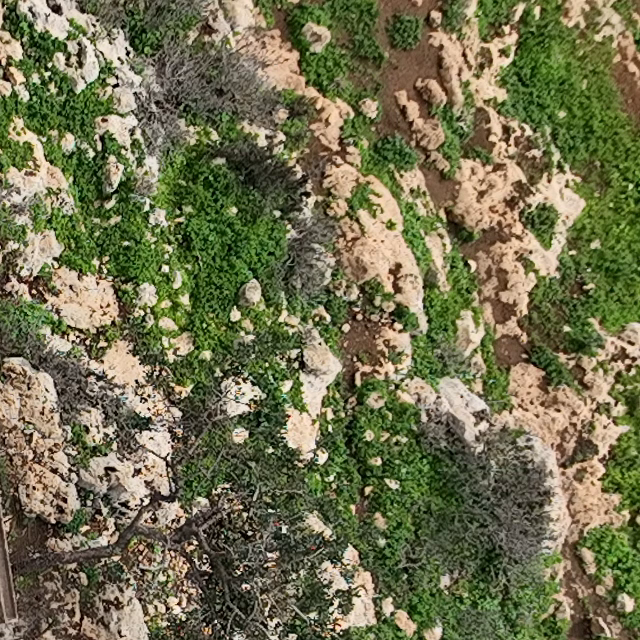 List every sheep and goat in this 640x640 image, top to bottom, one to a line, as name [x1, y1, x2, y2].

None